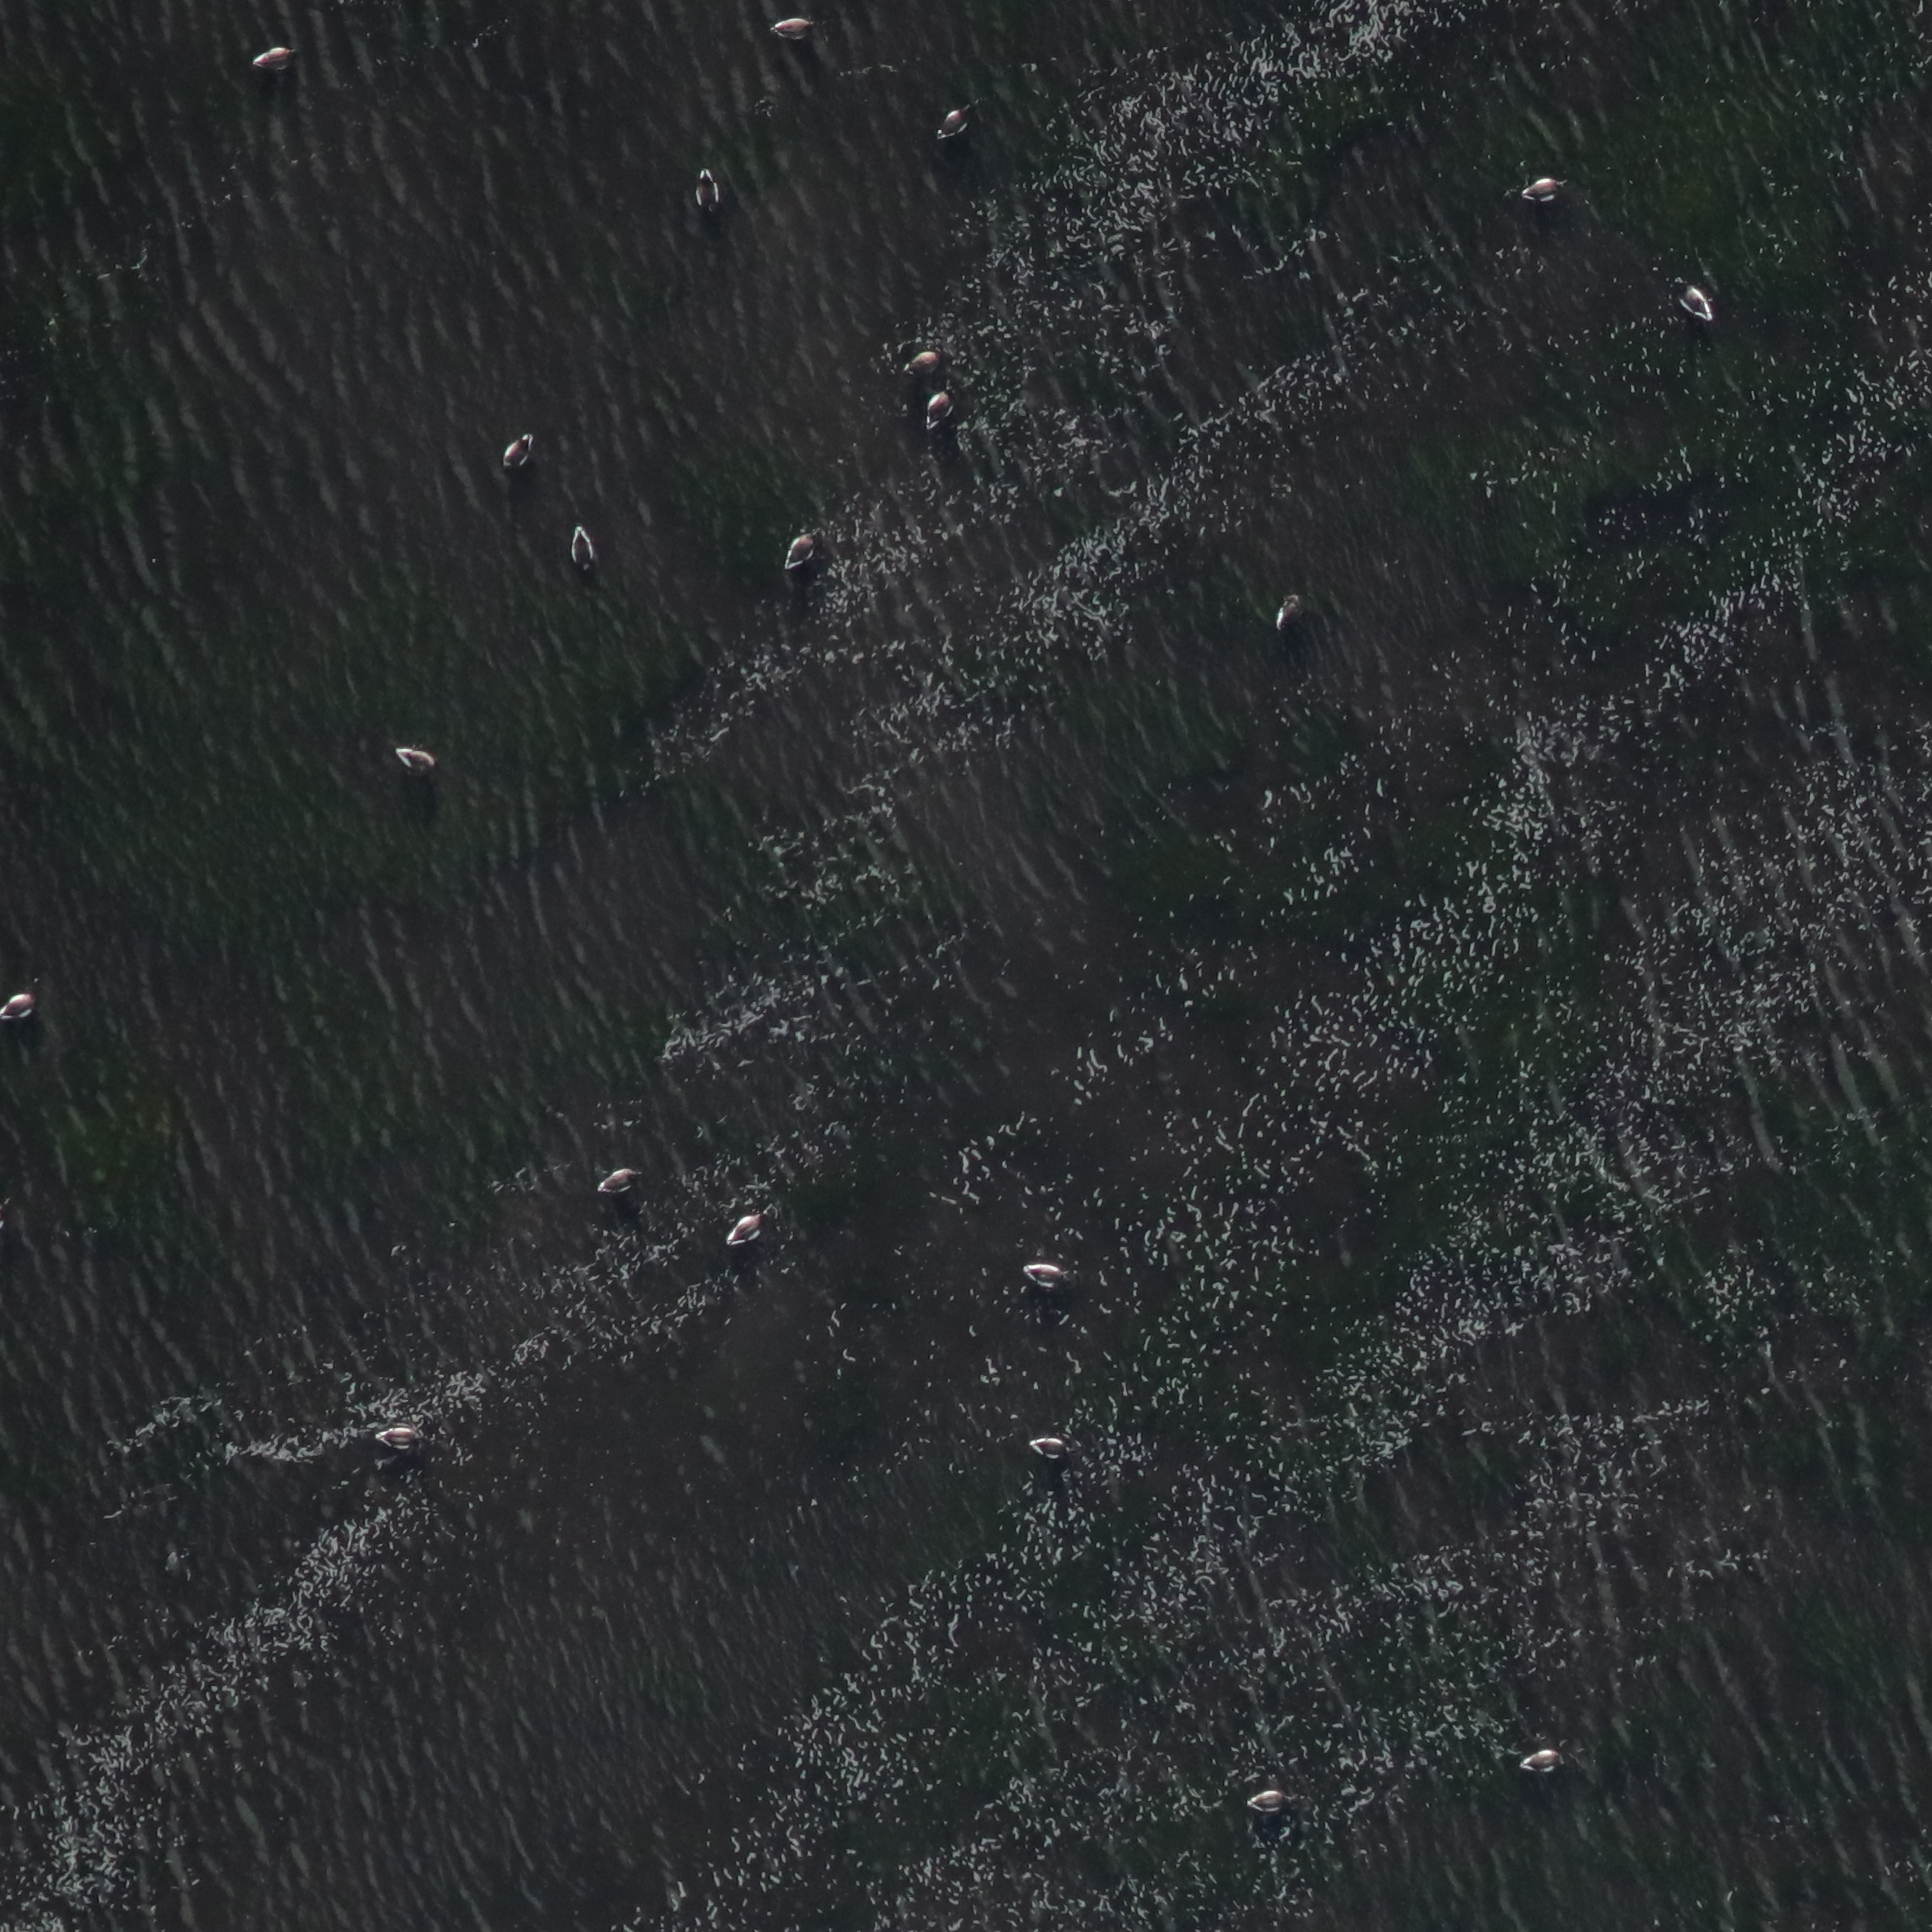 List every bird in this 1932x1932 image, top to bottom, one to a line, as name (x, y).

brant (794, 28)
brant (277, 61)
brant (954, 122)
brant (1543, 189)
brant (706, 193)
brant (1693, 297)
brant (924, 363)
brant (941, 406)
brant (518, 454)
brant (801, 549)
brant (580, 550)
brant (1286, 611)
brant (416, 760)
brant (20, 1004)
brant (618, 1179)
brant (745, 1227)
brant (1045, 1273)
brant (1050, 1447)
brant (1543, 1760)
brant (1270, 1801)